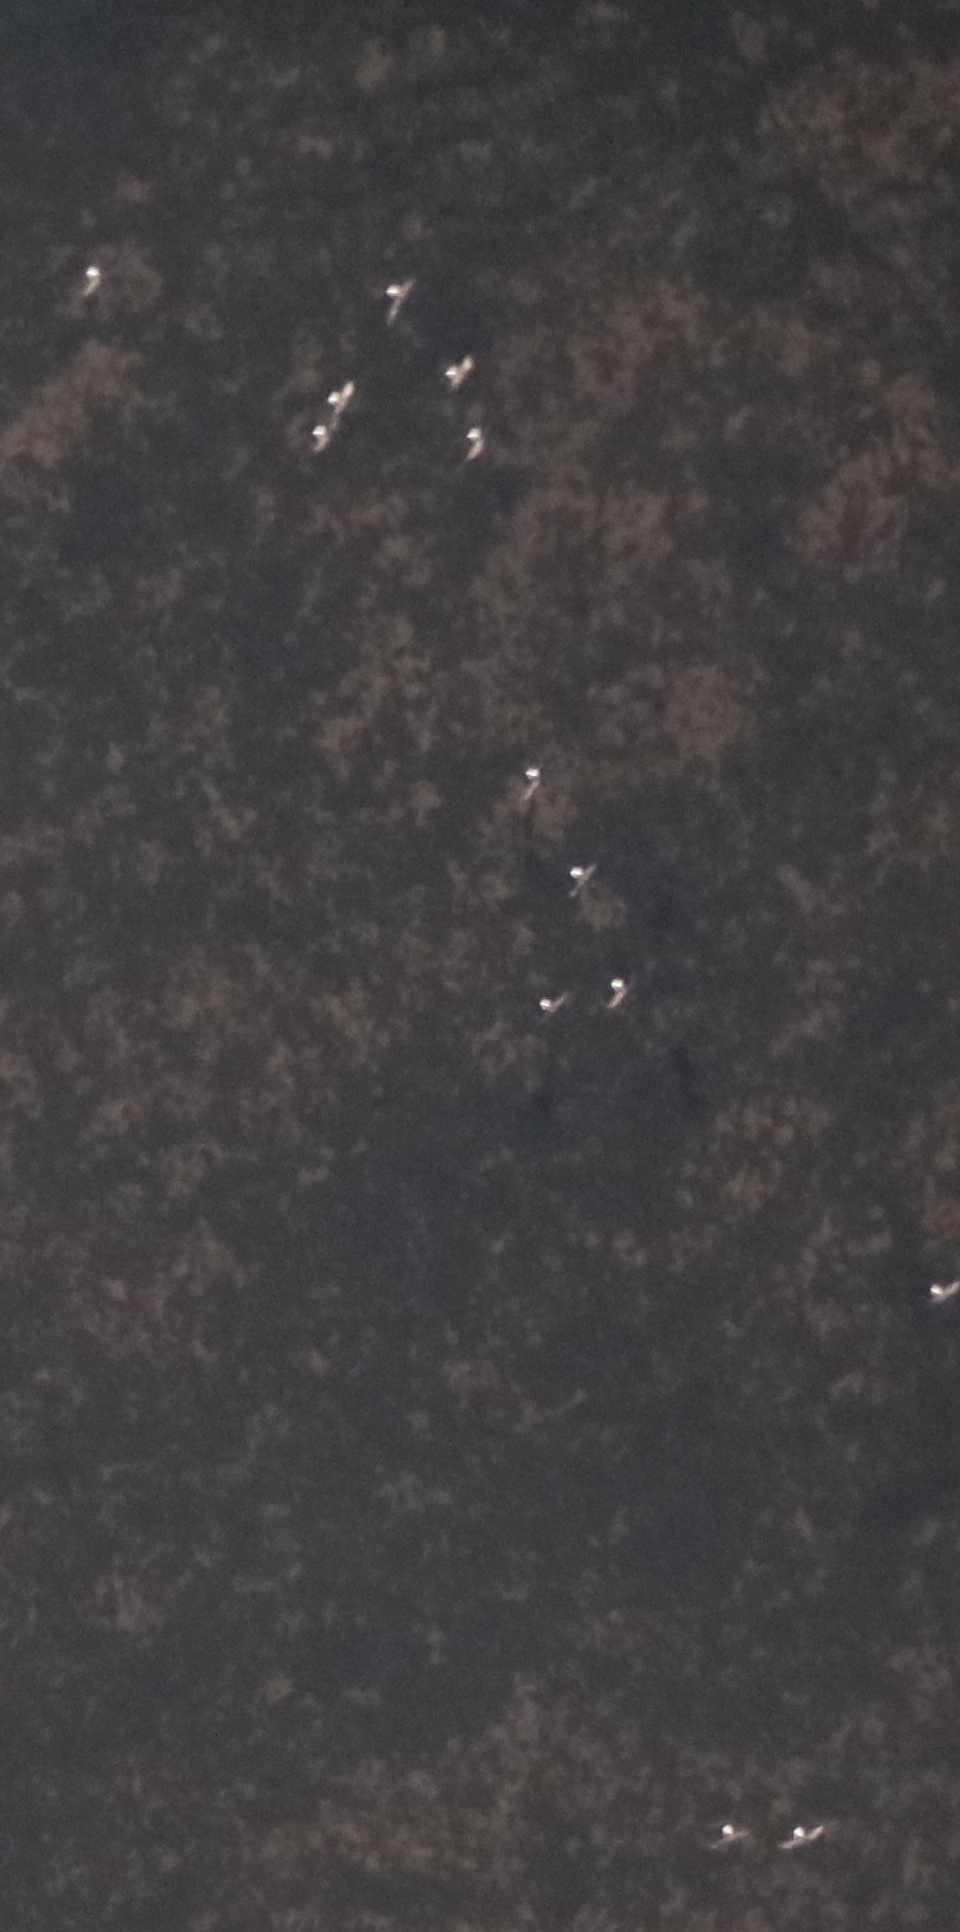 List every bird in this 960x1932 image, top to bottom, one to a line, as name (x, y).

brant (94, 278)
brant (397, 294)
brant (455, 378)
brant (341, 403)
brant (475, 437)
brant (327, 440)
brant (532, 776)
brant (584, 881)
brant (619, 992)
brant (551, 1009)
brant (937, 1291)
brant (801, 1835)
brant (730, 1836)